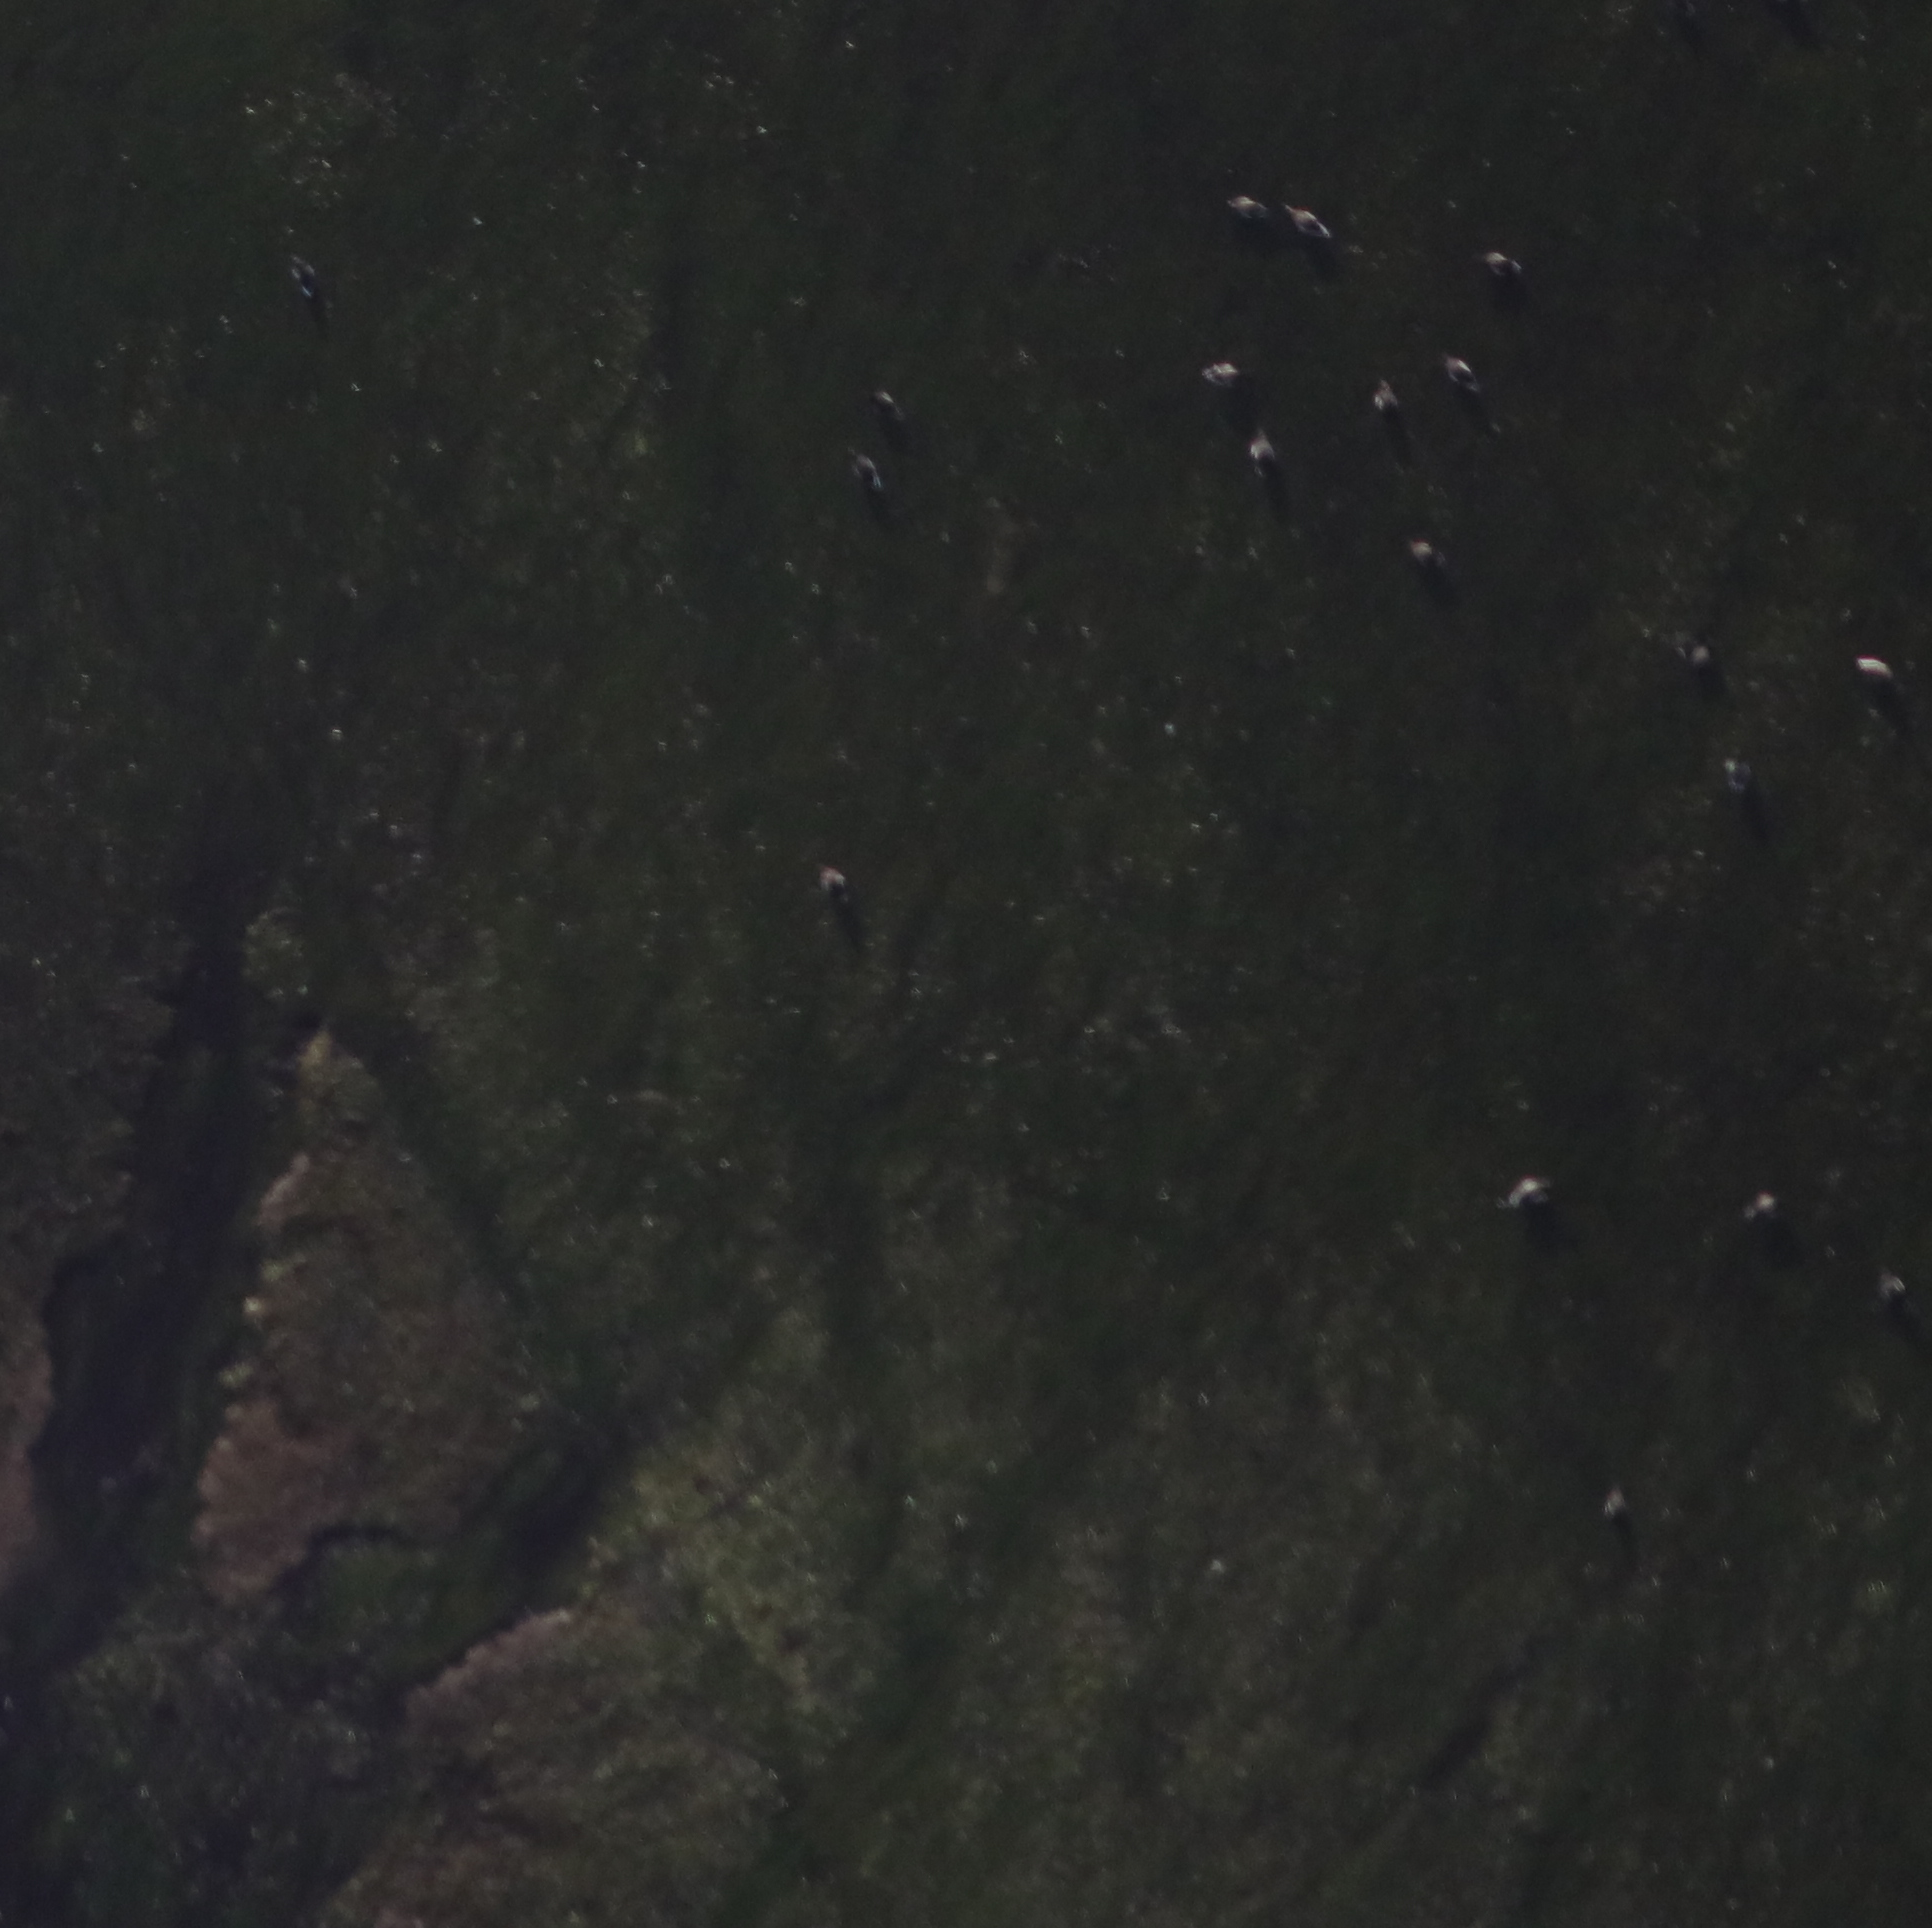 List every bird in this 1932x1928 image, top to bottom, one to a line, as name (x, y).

brant (1255, 200)
brant (1308, 219)
brant (1503, 261)
brant (307, 280)
brant (1218, 370)
brant (1460, 375)
brant (1389, 395)
brant (889, 400)
brant (1266, 450)
brant (866, 469)
brant (1431, 555)
brant (1701, 651)
brant (1881, 671)
brant (1736, 771)
brant (832, 889)
brant (1538, 1194)
brant (1767, 1206)
brant (1892, 1288)
brant (1622, 1512)